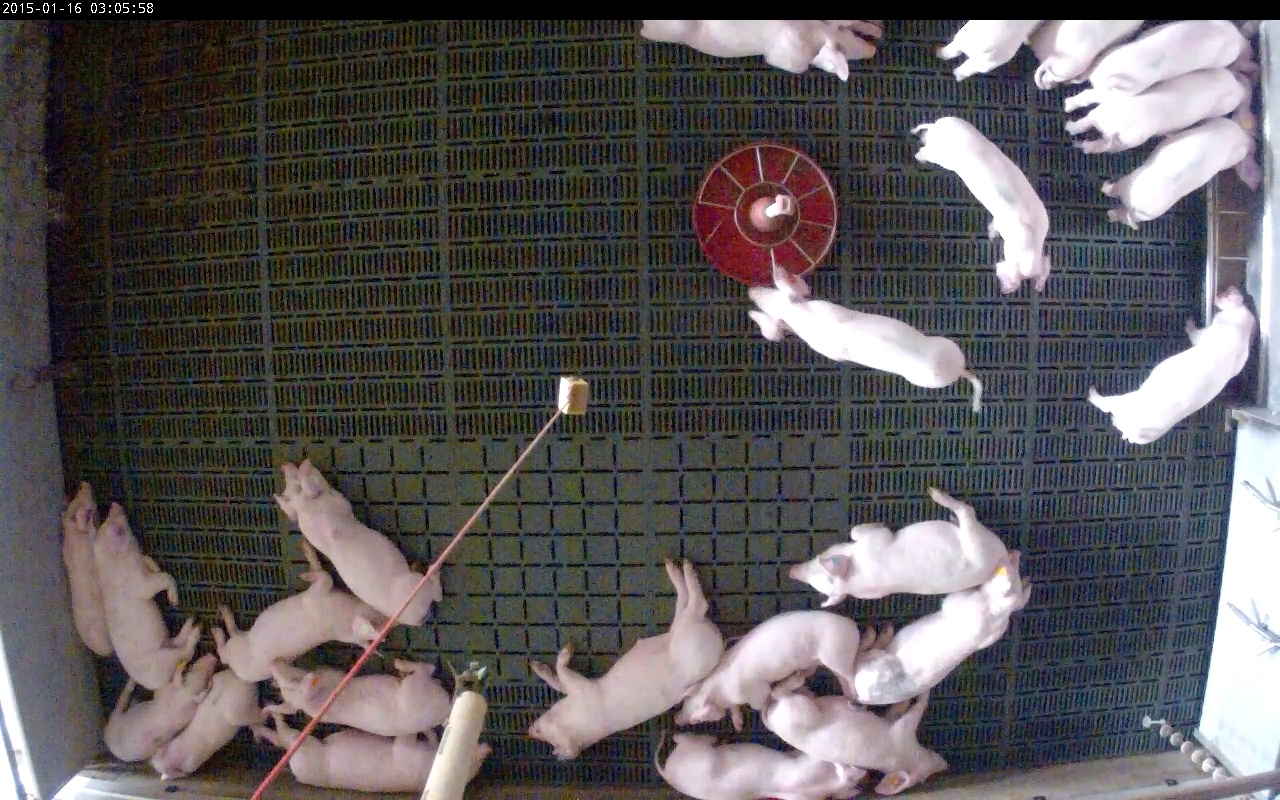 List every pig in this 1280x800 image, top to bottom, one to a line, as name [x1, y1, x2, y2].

pig [1026, 20, 1146, 92]
pig [1065, 21, 1261, 113]
pig [641, 22, 883, 86]
pig [935, 22, 1044, 85]
pig [1066, 63, 1263, 156]
pig [1101, 109, 1264, 231]
pig [911, 115, 1054, 295]
pig [747, 266, 984, 413]
pig [1088, 287, 1258, 447]
pig [273, 458, 444, 630]
pig [61, 480, 112, 655]
pig [787, 485, 1011, 608]
pig [88, 503, 200, 693]
pig [212, 544, 399, 683]
pig [854, 550, 1032, 705]
pig [524, 554, 742, 763]
pig [674, 610, 860, 734]
pig [101, 652, 216, 762]
pig [265, 656, 452, 738]
pig [760, 667, 951, 795]
pig [149, 668, 265, 782]
pig [251, 698, 494, 792]
pig [653, 731, 868, 799]